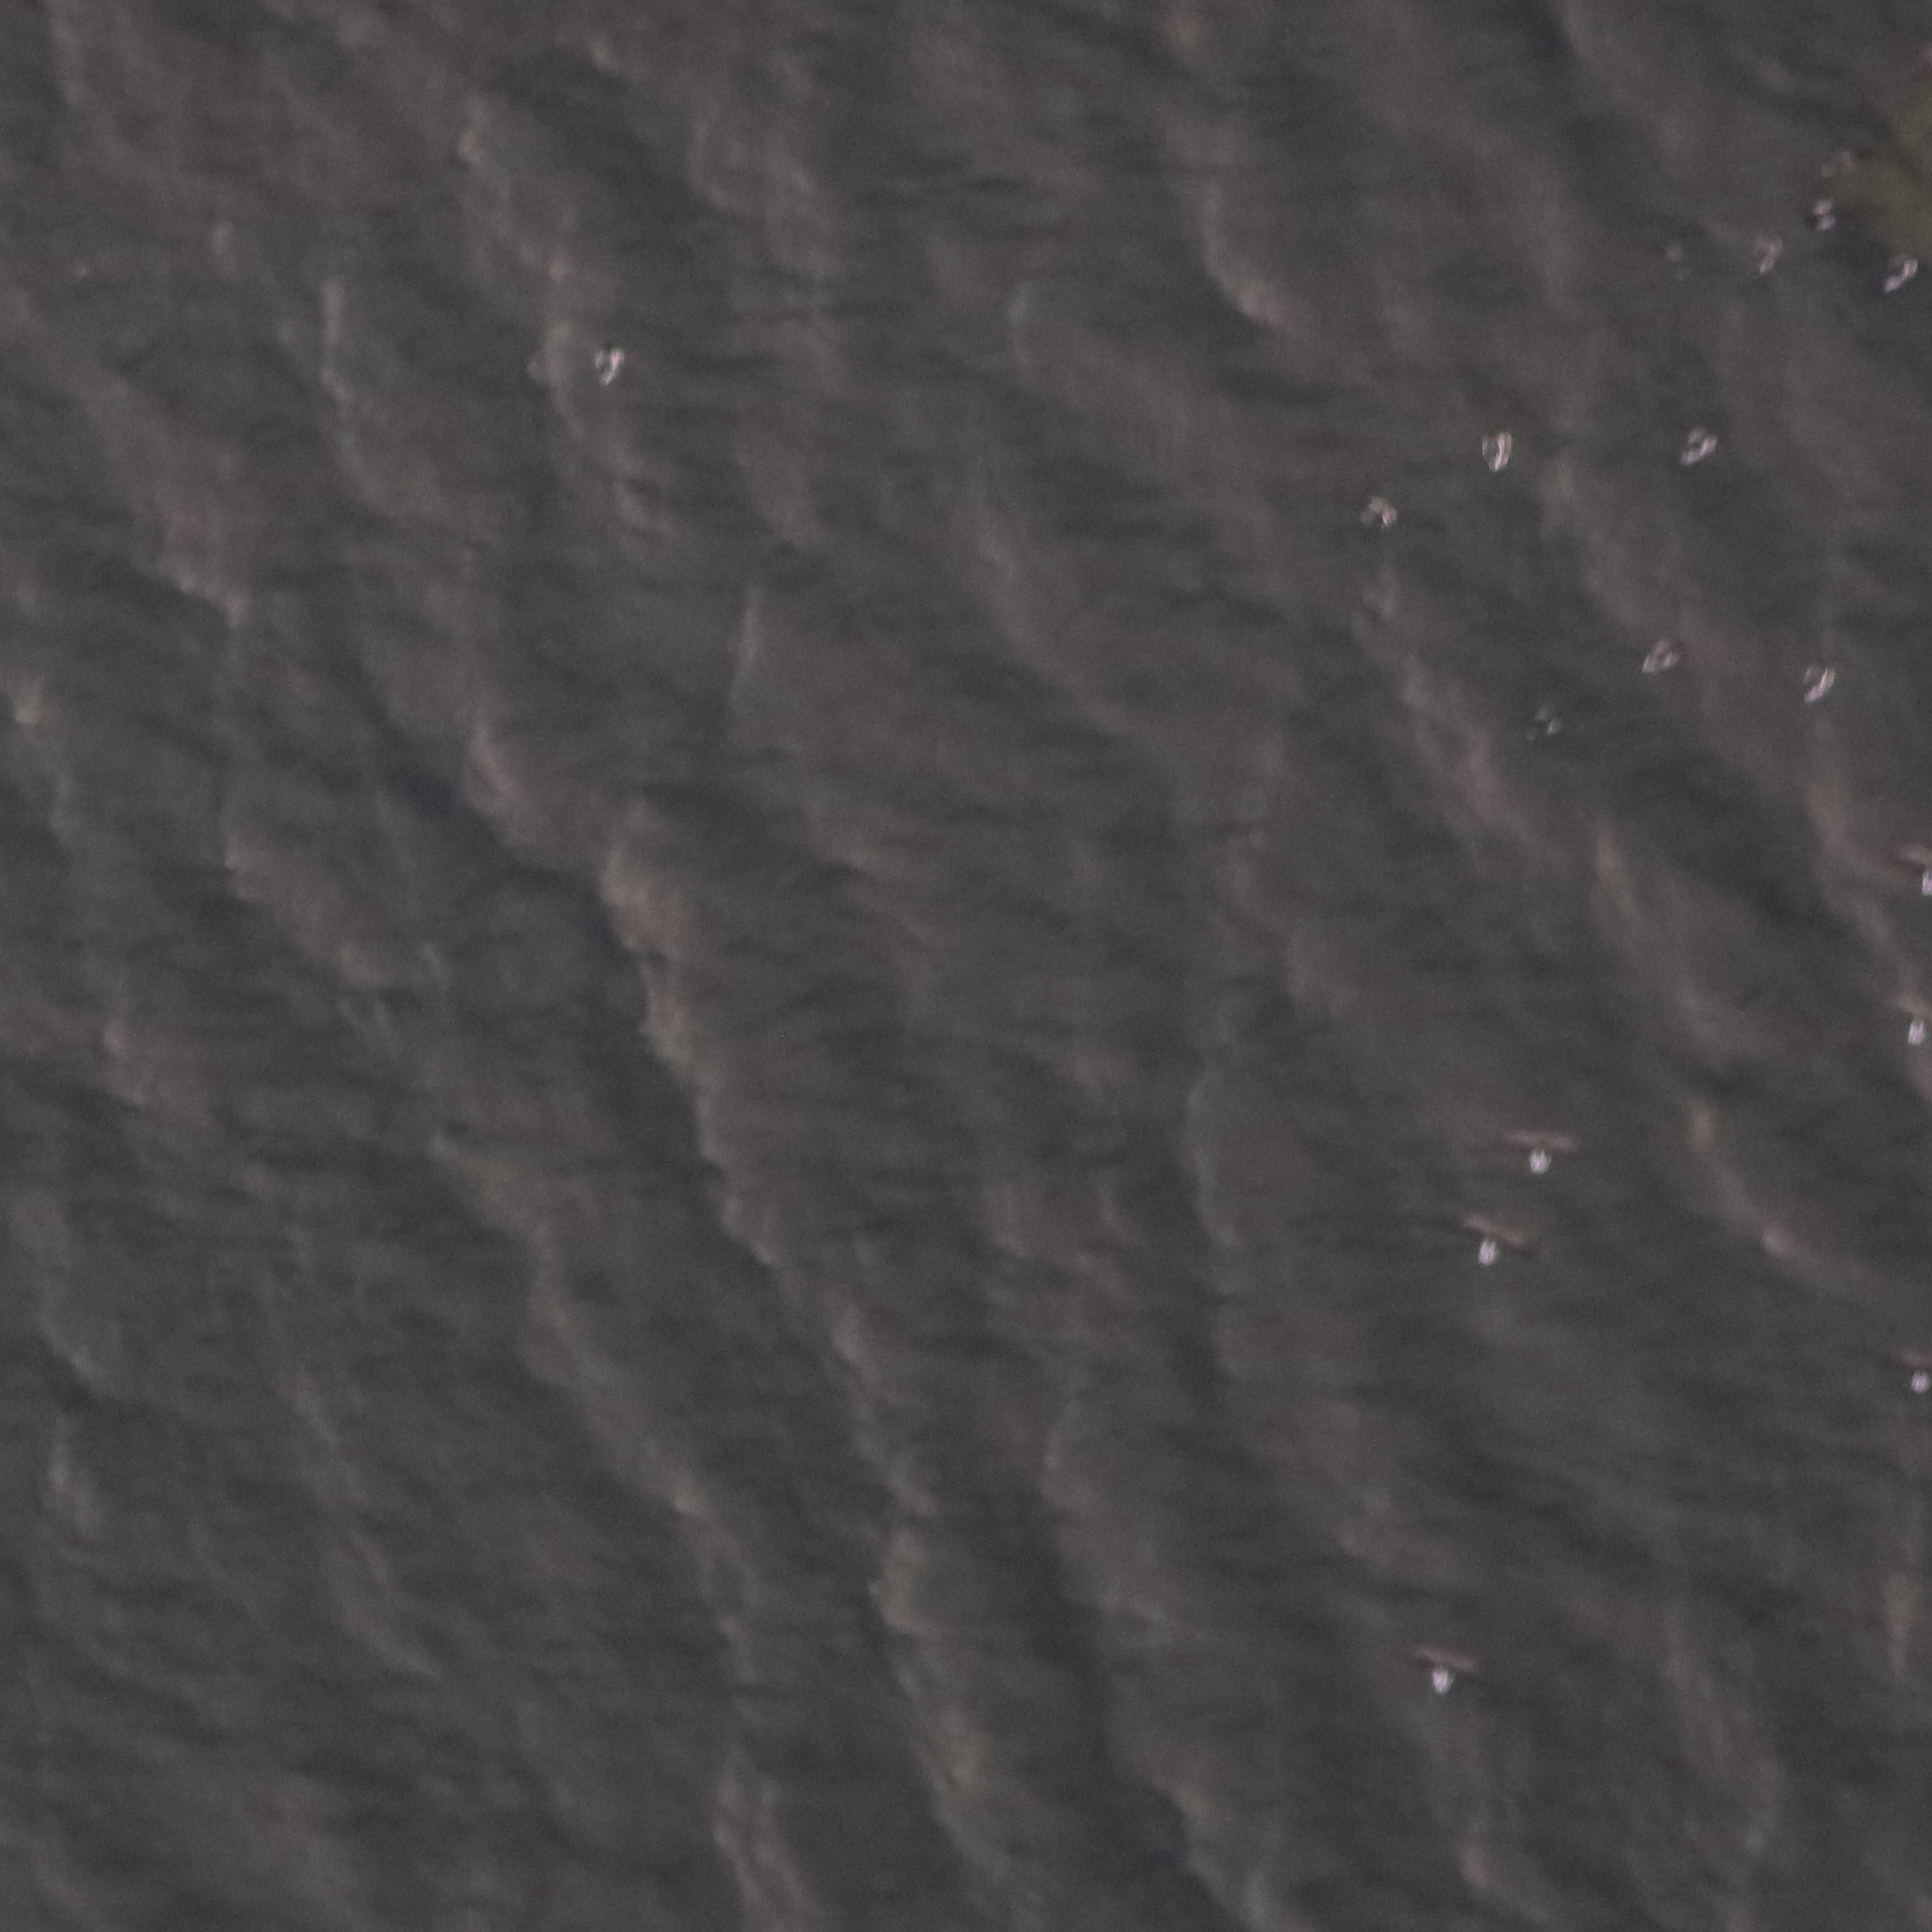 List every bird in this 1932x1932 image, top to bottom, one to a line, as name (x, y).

brant (1927, 61)
brant (1843, 161)
brant (1819, 214)
brant (1770, 250)
brant (1898, 271)
brant (608, 363)
brant (1697, 448)
brant (1495, 450)
brant (1379, 513)
brant (1664, 656)
brant (1813, 680)
brant (1540, 721)
brant (1925, 1016)
brant (1544, 1149)
brant (1491, 1236)
brant (1921, 1365)
brant (1444, 1668)